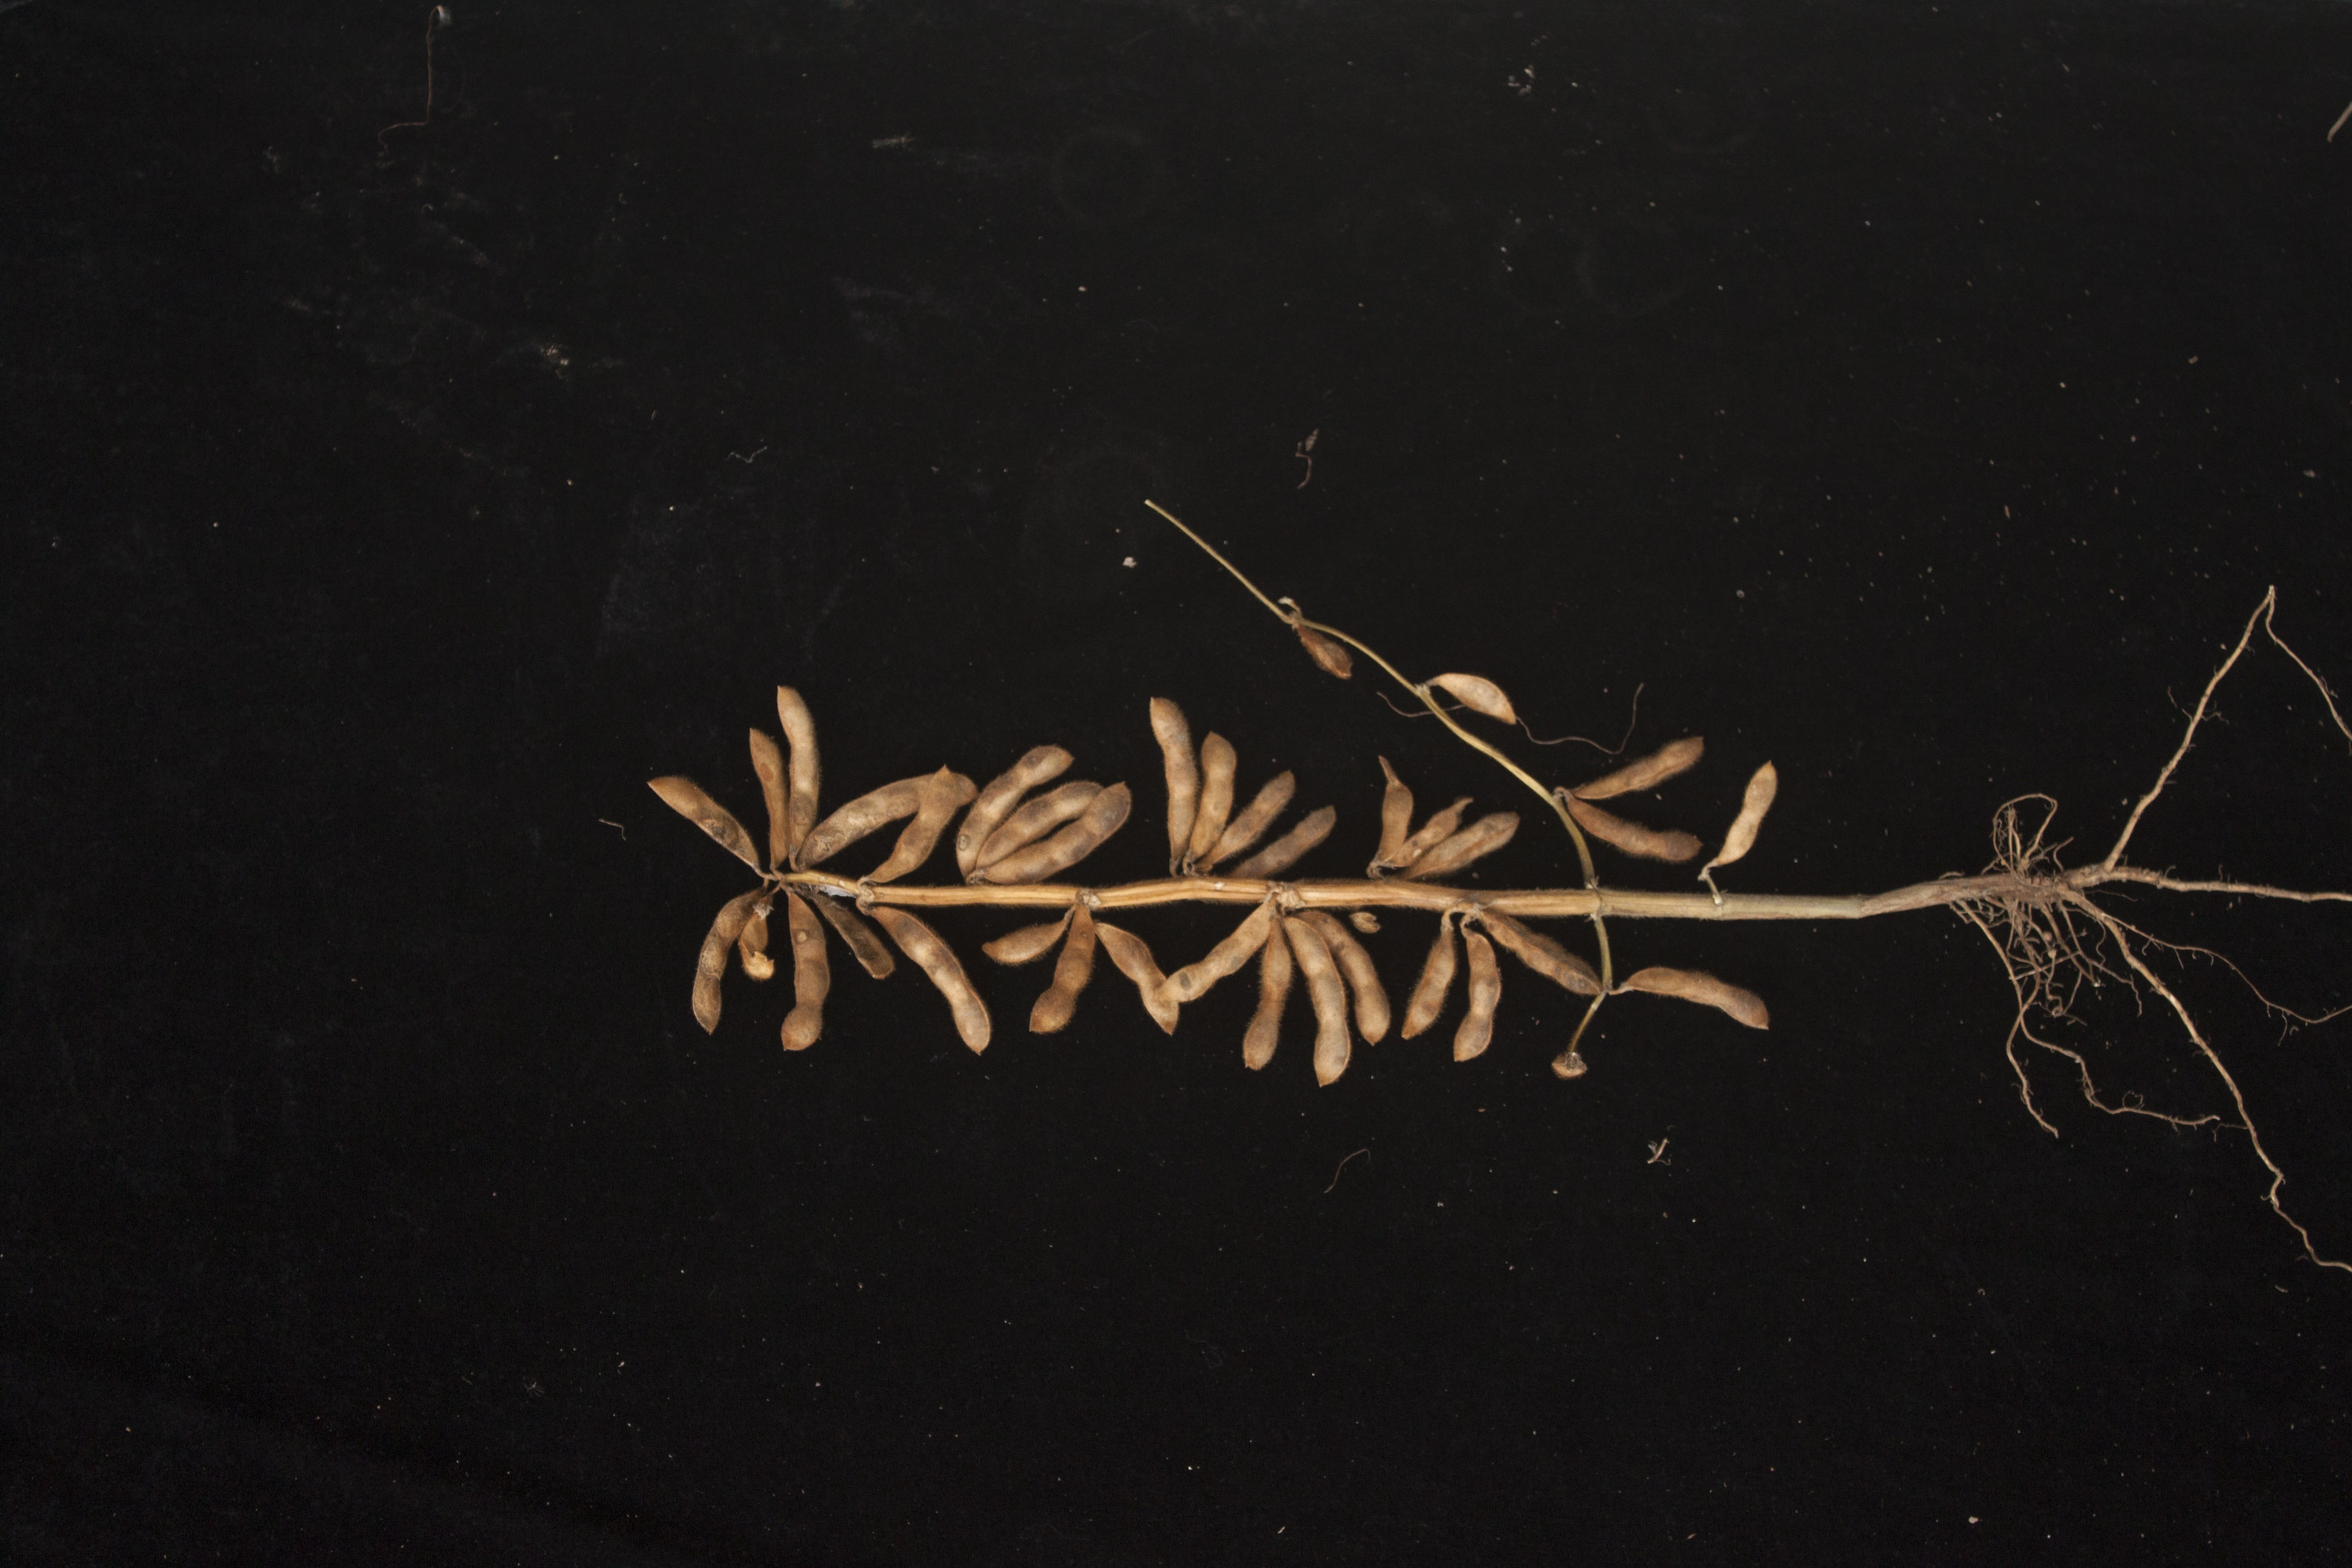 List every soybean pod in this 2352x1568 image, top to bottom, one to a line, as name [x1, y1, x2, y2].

soybean pod [1297, 626, 1352, 680]
soybean pod [1426, 675, 1516, 727]
soybean pod [776, 685, 823, 862]
soybean pod [1150, 695, 1198, 876]
soybean pod [750, 730, 789, 870]
soybean pod [1182, 731, 1236, 865]
soybean pod [1569, 736, 1706, 800]
soybean pod [955, 746, 1076, 876]
soybean pod [1372, 757, 1414, 860]
soybean pod [1705, 760, 1777, 868]
soybean pod [861, 766, 958, 883]
soybean pod [1197, 770, 1295, 875]
soybean pod [796, 773, 977, 868]
soybean pod [646, 778, 758, 870]
soybean pod [970, 782, 1132, 885]
soybean pod [975, 782, 1105, 869]
soybean pod [1563, 792, 1703, 865]
soybean pod [1377, 800, 1471, 869]
soybean pod [1230, 805, 1336, 880]
soybean pod [1397, 813, 1521, 881]
soybean pod [796, 886, 894, 980]
soybean pod [691, 888, 764, 1036]
soybean pod [780, 894, 830, 1052]
soybean pod [738, 896, 773, 981]
soybean pod [1152, 901, 1271, 1003]
soybean pod [1028, 906, 1096, 1034]
soybean pod [980, 906, 1077, 968]
soybean pod [862, 907, 992, 1056]
soybean pod [1474, 910, 1604, 996]
soybean pod [1296, 911, 1391, 1047]
soybean pod [1401, 912, 1457, 1041]
soybean pod [1278, 919, 1351, 1088]
soybean pod [1095, 920, 1179, 1038]
soybean pod [1241, 924, 1293, 1073]
soybean pod [1452, 927, 1501, 1063]
soybean pod [1614, 968, 1769, 1029]